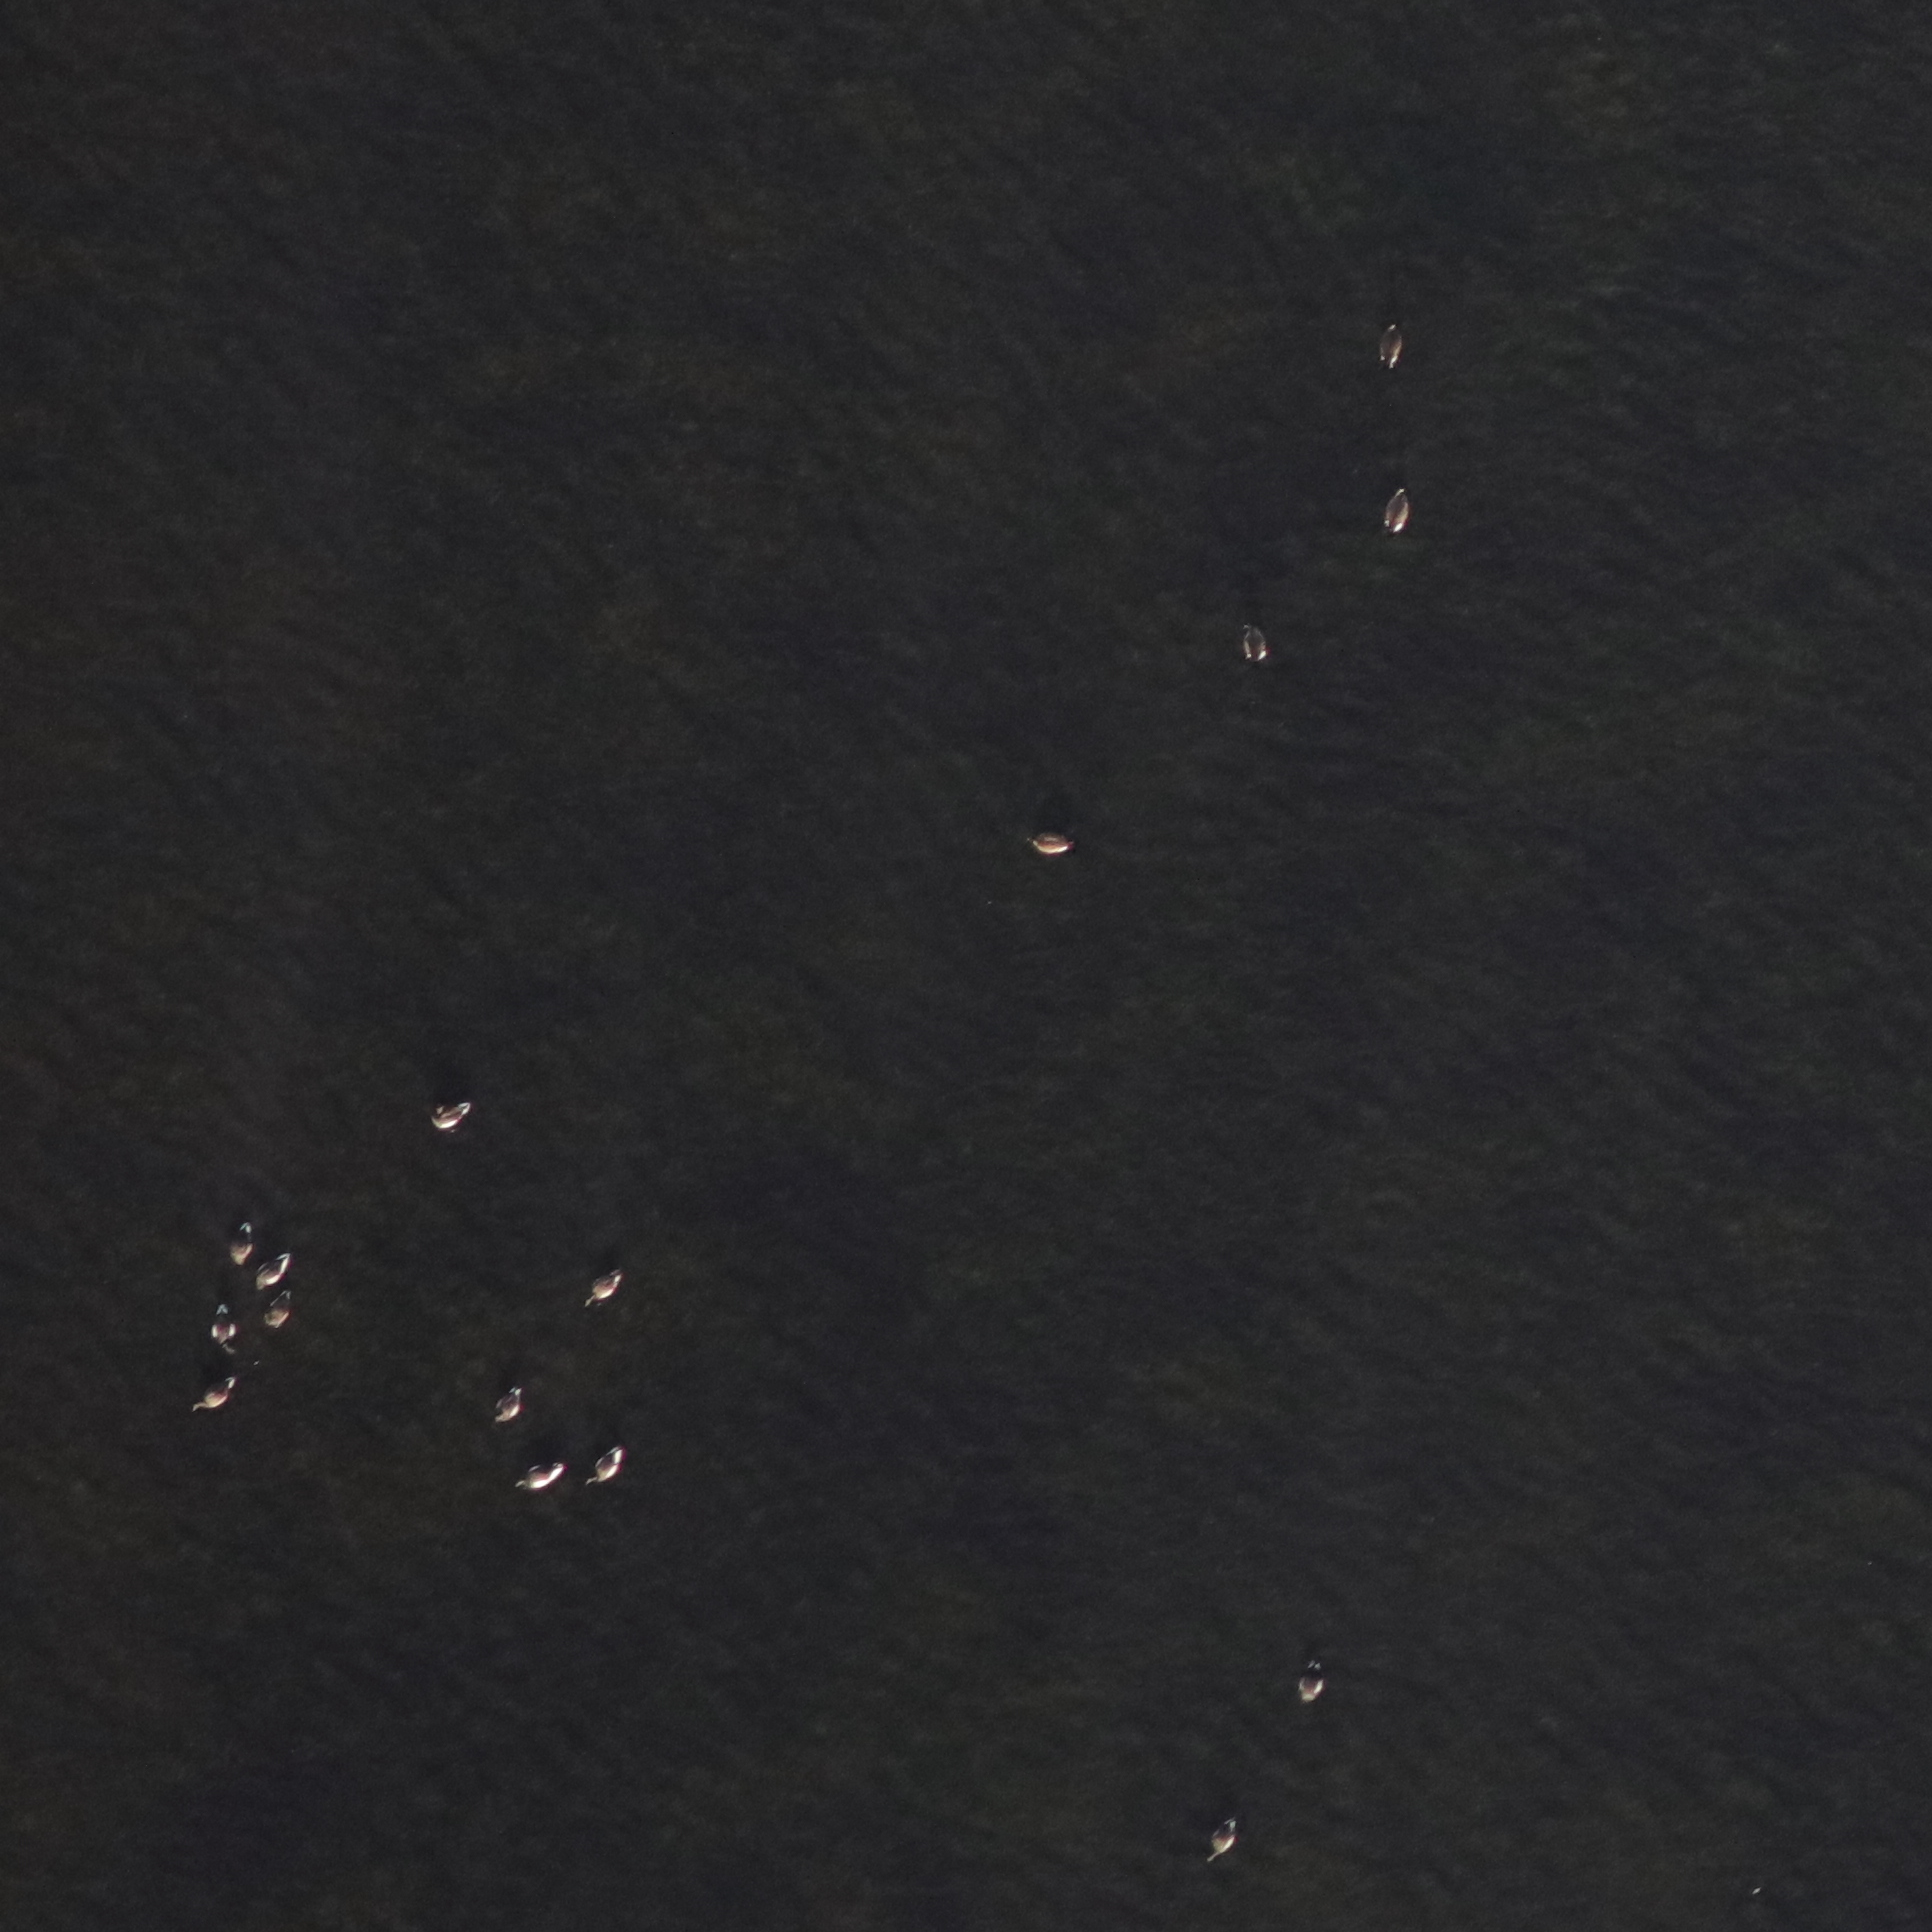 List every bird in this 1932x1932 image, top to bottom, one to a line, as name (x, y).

brant (1391, 345)
brant (1400, 508)
brant (1255, 644)
other bird (1051, 844)
brant (451, 1115)
brant (243, 1246)
brant (273, 1270)
brant (603, 1286)
brant (282, 1311)
brant (225, 1328)
brant (215, 1394)
brant (507, 1406)
brant (606, 1464)
brant (541, 1474)
brant (1311, 1683)
brant (1223, 1838)